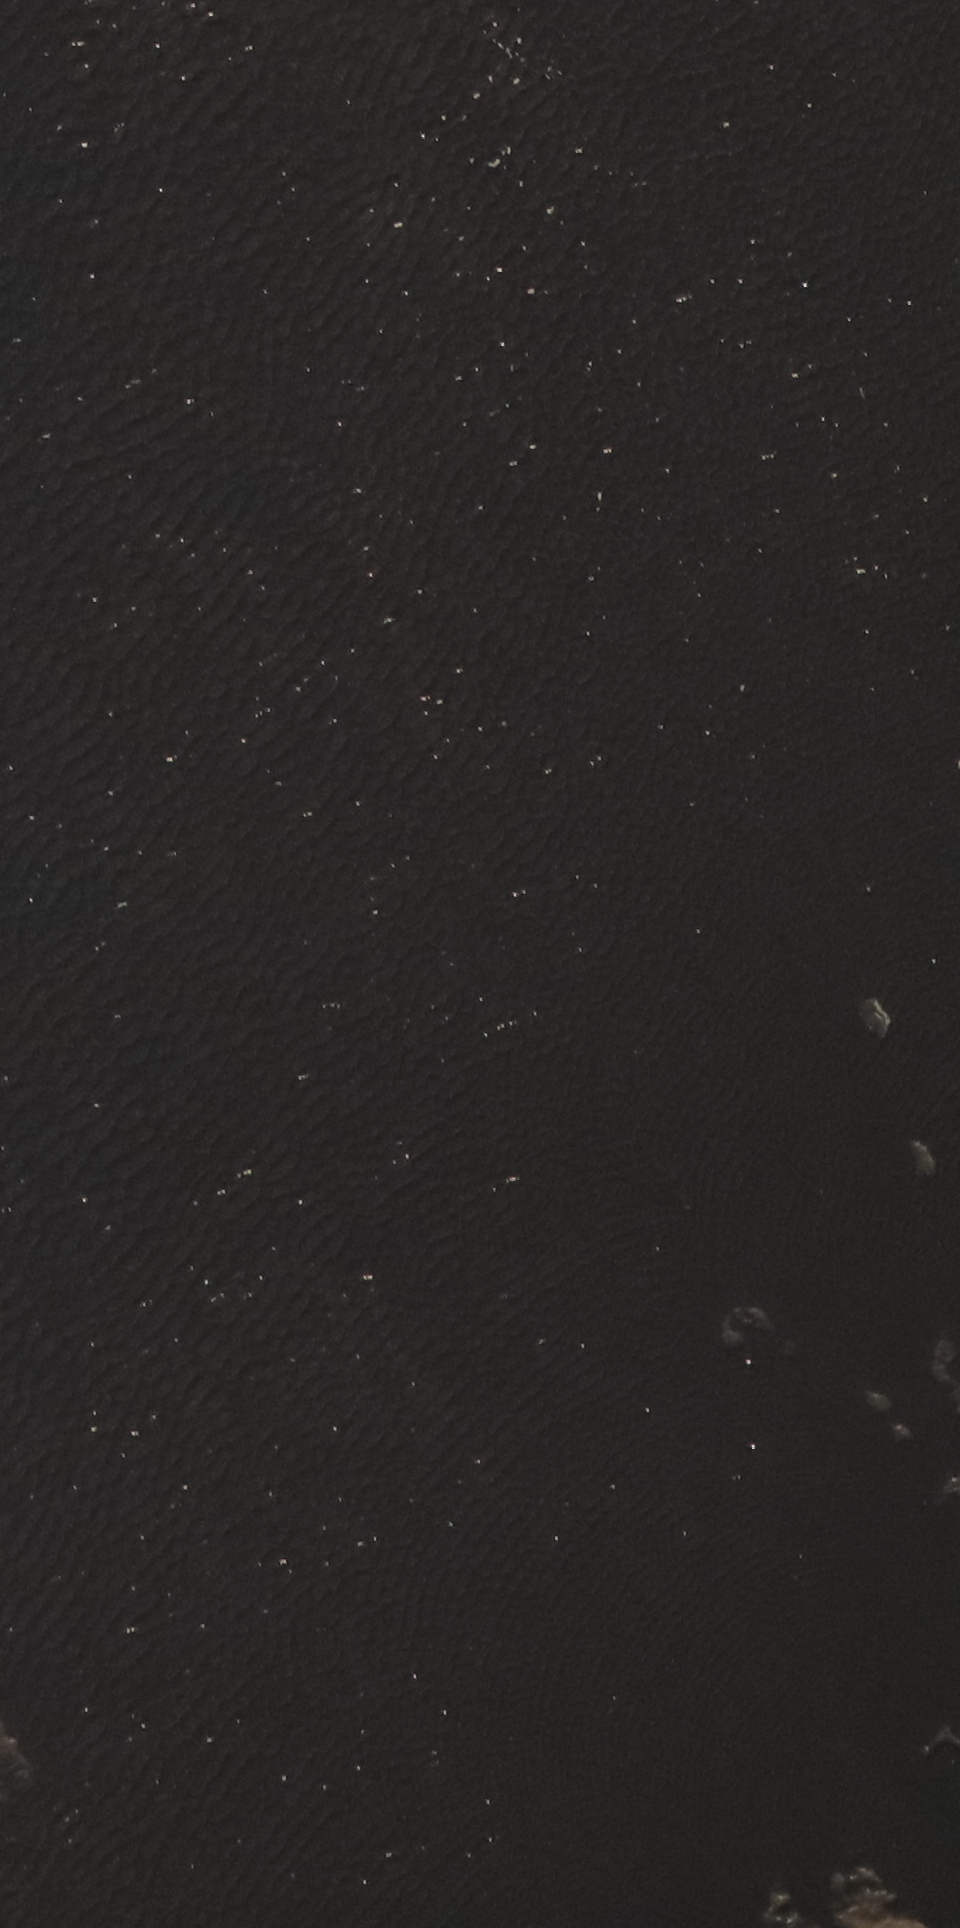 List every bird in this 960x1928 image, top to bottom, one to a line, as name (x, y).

None